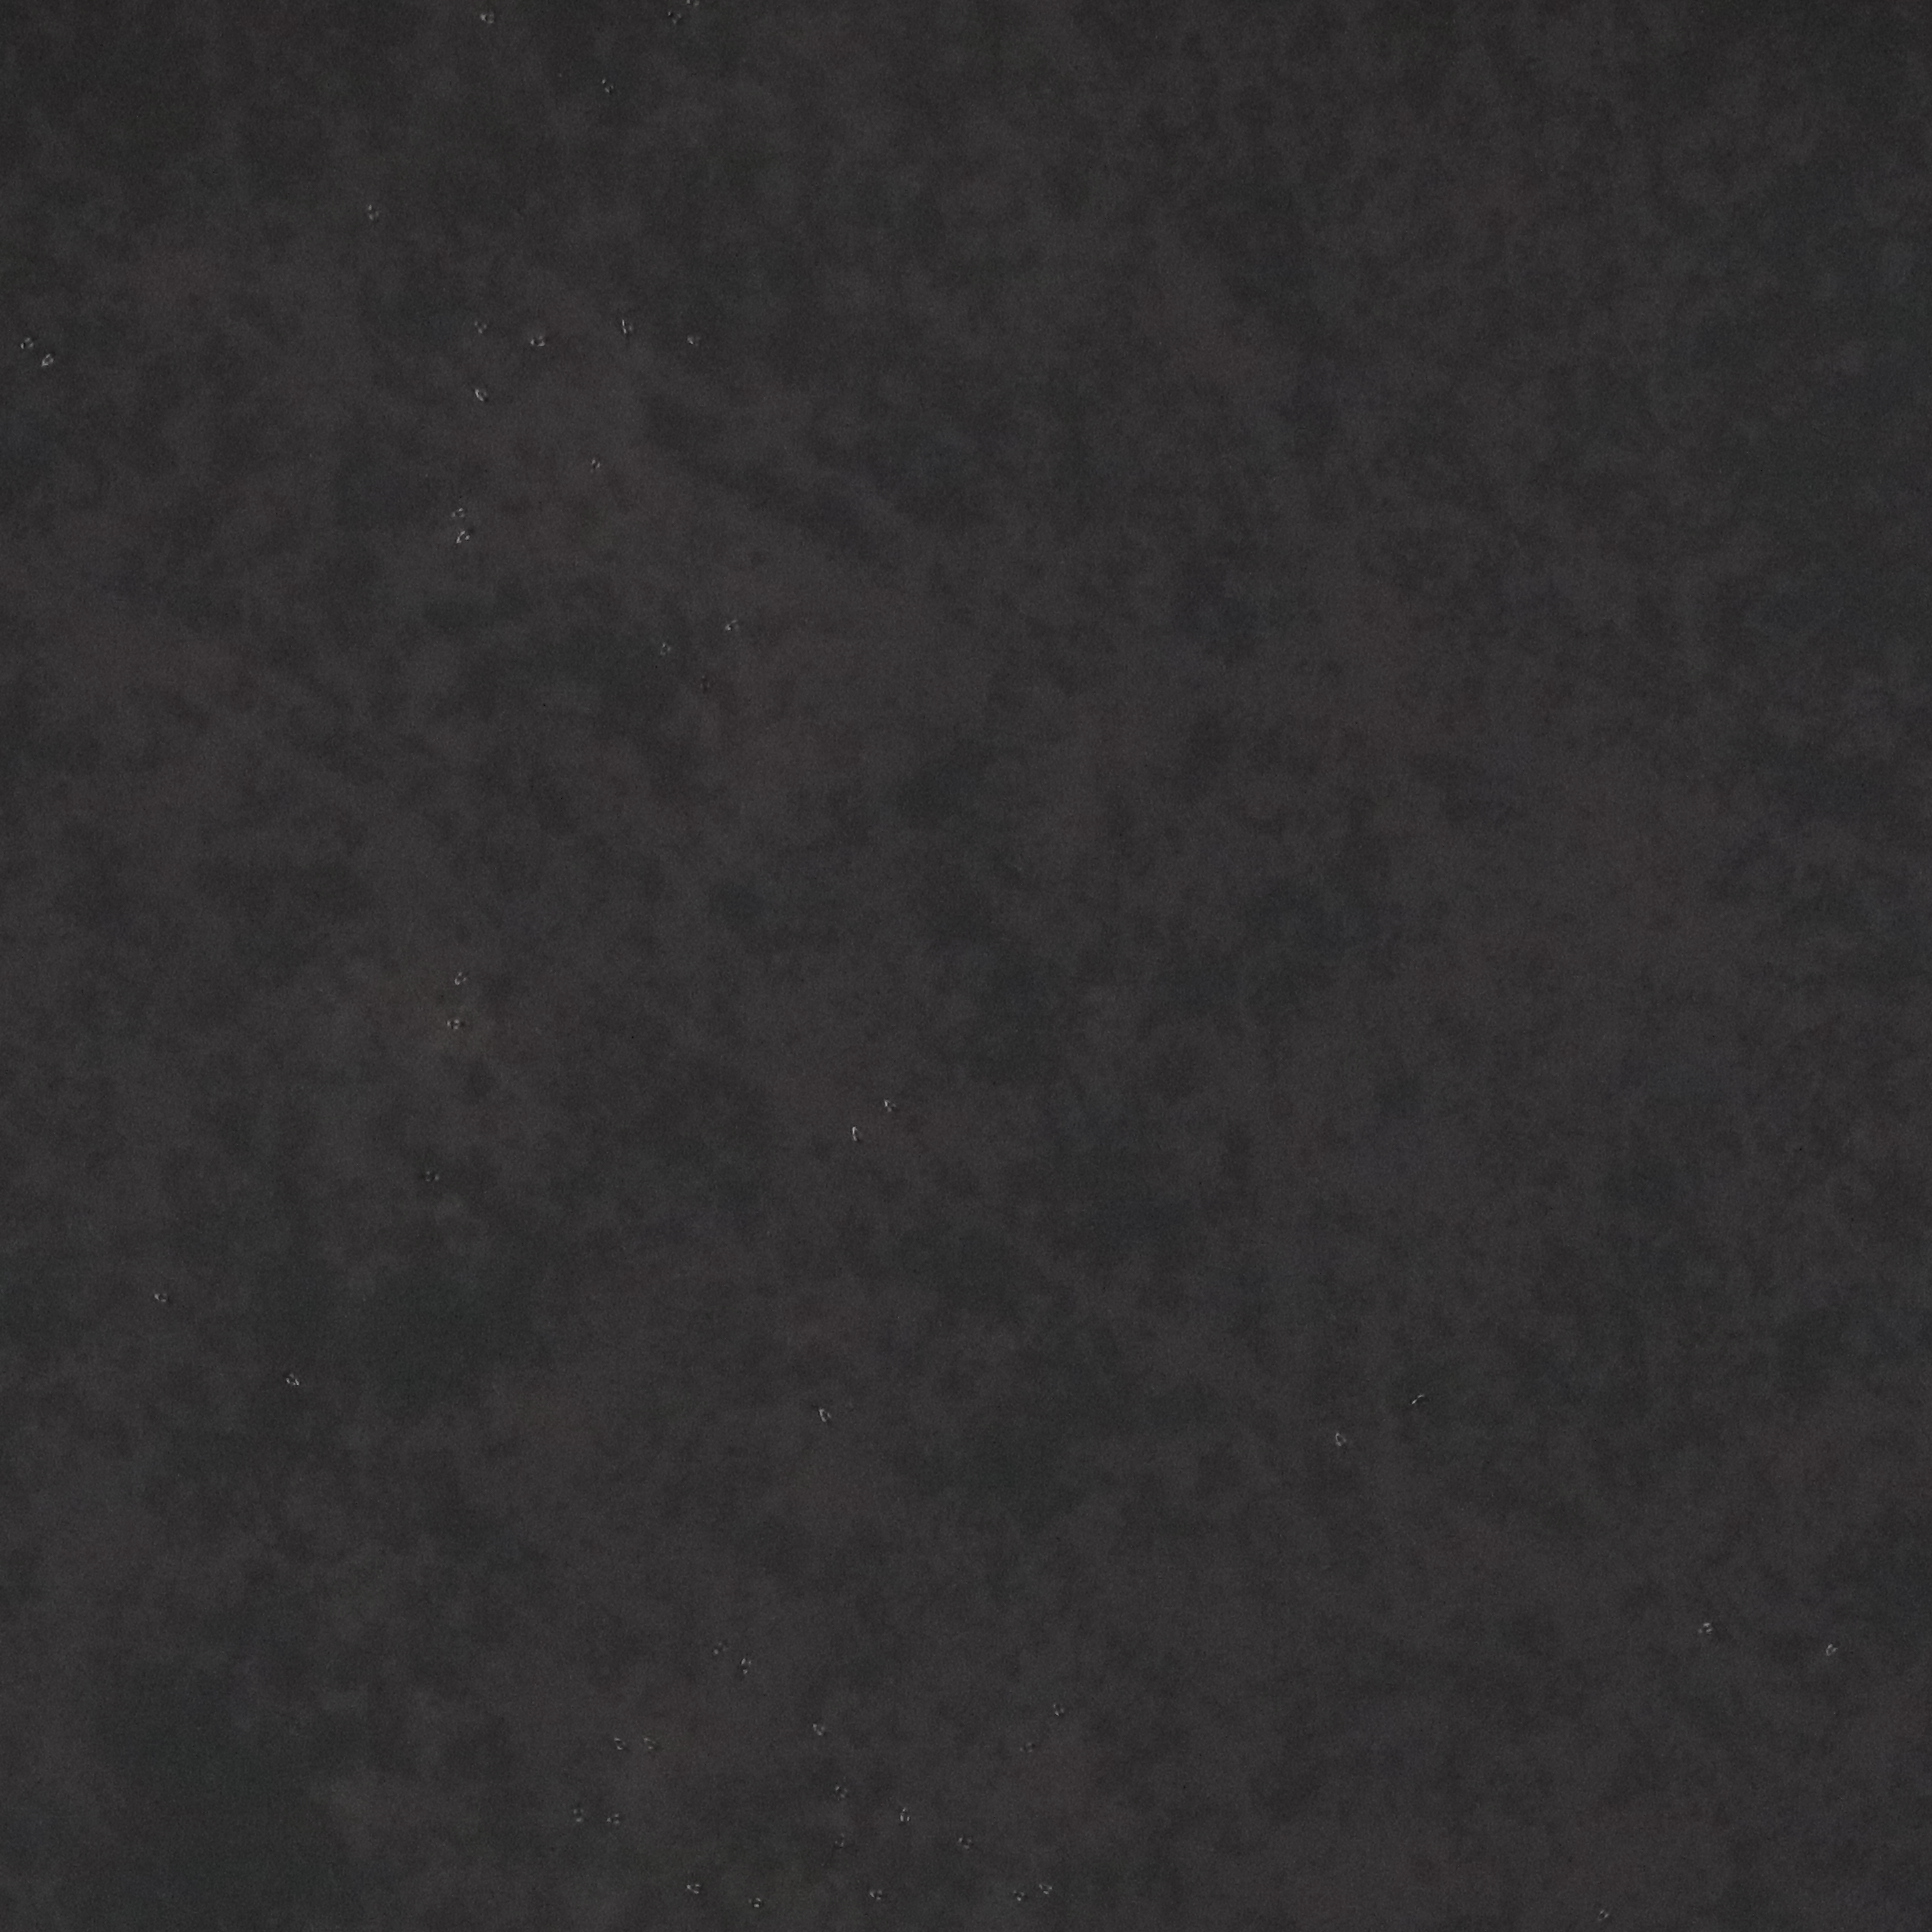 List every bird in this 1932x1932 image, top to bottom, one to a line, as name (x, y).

brant (695, 2)
brant (488, 14)
brant (673, 19)
brant (609, 89)
brant (369, 209)
brant (481, 327)
brant (626, 327)
brant (693, 338)
brant (27, 341)
brant (537, 341)
brant (48, 358)
brant (479, 394)
brant (597, 463)
brant (457, 511)
brant (460, 536)
brant (729, 629)
brant (666, 644)
brant (705, 684)
brant (462, 973)
brant (453, 1024)
brant (890, 1105)
brant (856, 1137)
brant (431, 1174)
brant (160, 1298)
brant (289, 1379)
brant (1419, 1400)
brant (825, 1416)
brant (1341, 1438)
brant (1706, 1626)
brant (727, 1647)
brant (1832, 1654)
brant (755, 1669)
brant (1063, 1708)
brant (820, 1732)
brant (621, 1735)
brant (653, 1746)
brant (1031, 1750)
brant (843, 1794)
brant (579, 1809)
brant (903, 1818)
brant (620, 1821)
brant (971, 1838)
brant (846, 1846)
brant (693, 1887)
brant (1055, 1889)
brant (1023, 1897)
brant (881, 1904)
brant (753, 1908)
brant (1604, 1916)